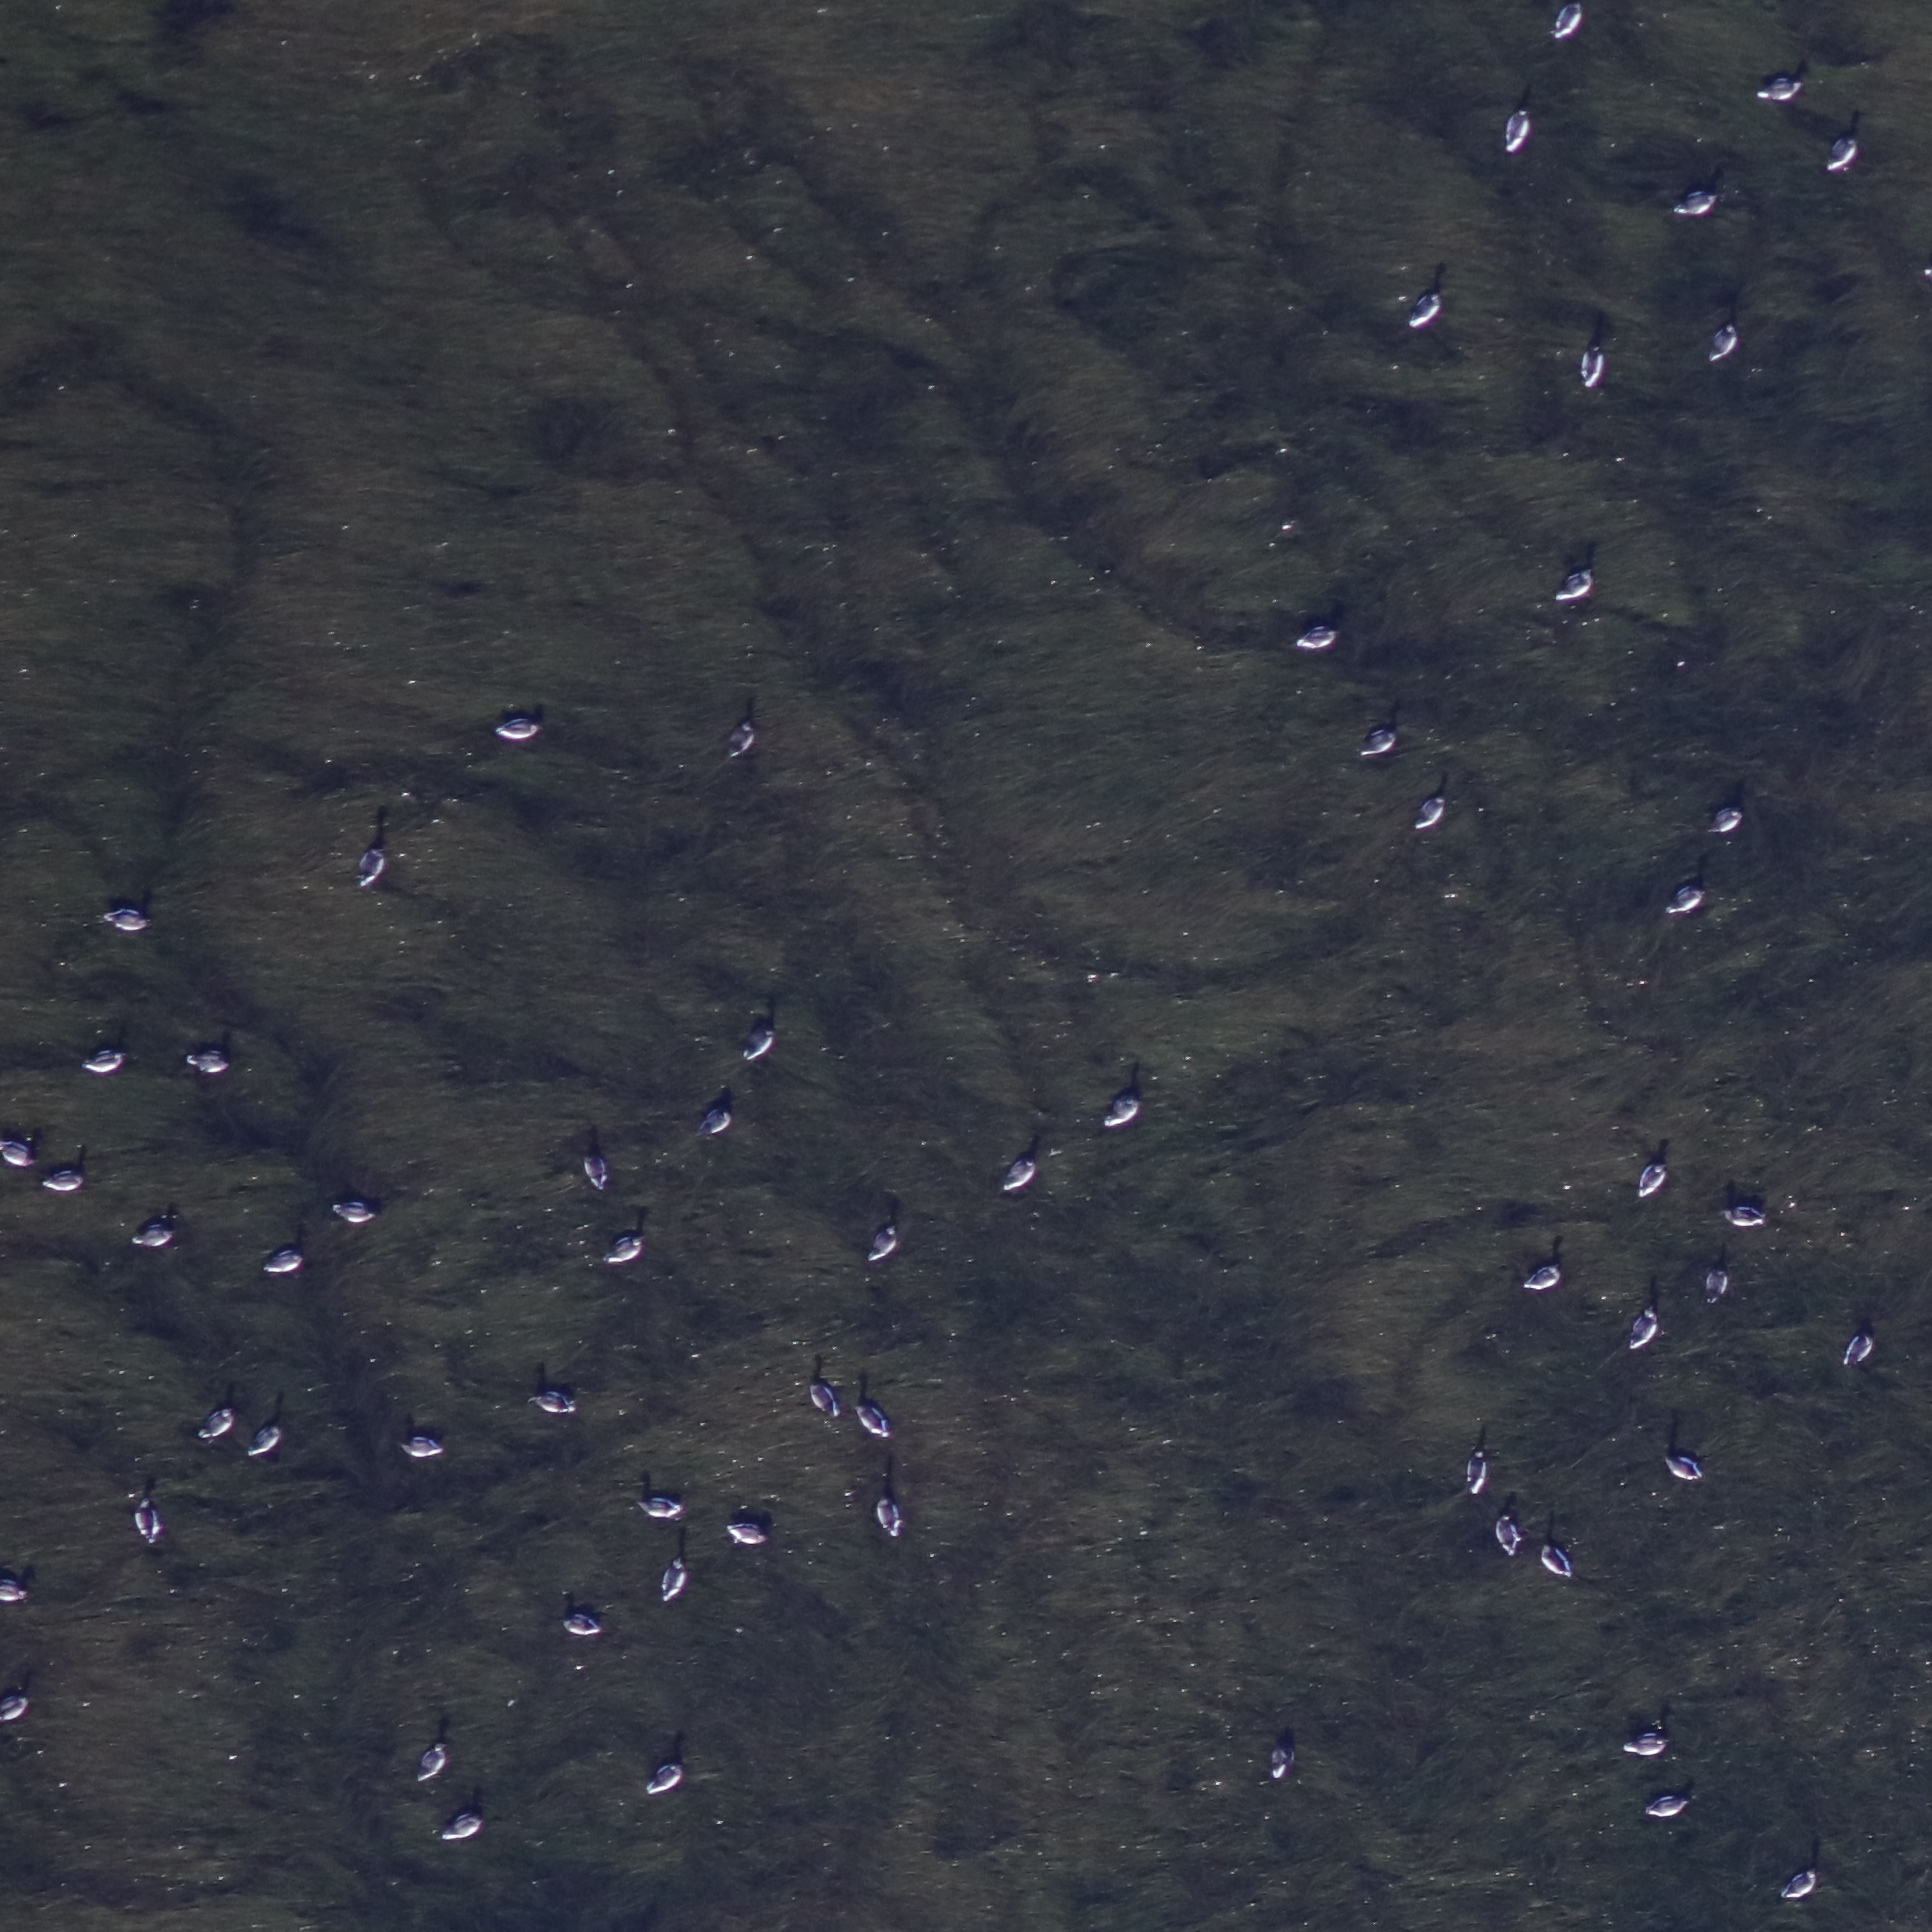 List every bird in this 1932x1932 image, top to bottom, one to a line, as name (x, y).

brant (1573, 15)
brant (1781, 92)
brant (1517, 128)
brant (1841, 155)
brant (1696, 202)
brant (1424, 309)
brant (1724, 343)
brant (1592, 365)
brant (1574, 586)
brant (1319, 633)
brant (518, 729)
brant (1380, 741)
brant (739, 742)
brant (1430, 814)
brant (1727, 819)
brant (372, 868)
brant (1688, 899)
brant (127, 920)
brant (761, 1044)
brant (105, 1061)
brant (211, 1061)
brant (1121, 1111)
brant (718, 1120)
brant (14, 1150)
brant (593, 1169)
brant (1022, 1174)
brant (65, 1179)
brant (1650, 1179)
brant (354, 1212)
brant (1746, 1215)
brant (156, 1235)
brant (883, 1242)
brant (622, 1249)
brant (285, 1262)
brant (1542, 1277)
brant (1717, 1286)
brant (1644, 1329)
brant (1860, 1350)
brant (824, 1395)
brant (554, 1401)
brant (872, 1419)
brant (215, 1424)
brant (262, 1441)
brant (422, 1447)
brant (1683, 1467)
brant (1477, 1471)
brant (660, 1509)
brant (888, 1514)
brant (146, 1518)
brant (749, 1531)
brant (1508, 1533)
brant (1556, 1560)
brant (676, 1578)
brant (9, 1587)
brant (580, 1624)
brant (11, 1708)
brant (1647, 1745)
brant (1279, 1751)
brant (432, 1764)
brant (667, 1778)
brant (1668, 1806)
brant (464, 1826)
brant (1800, 1885)